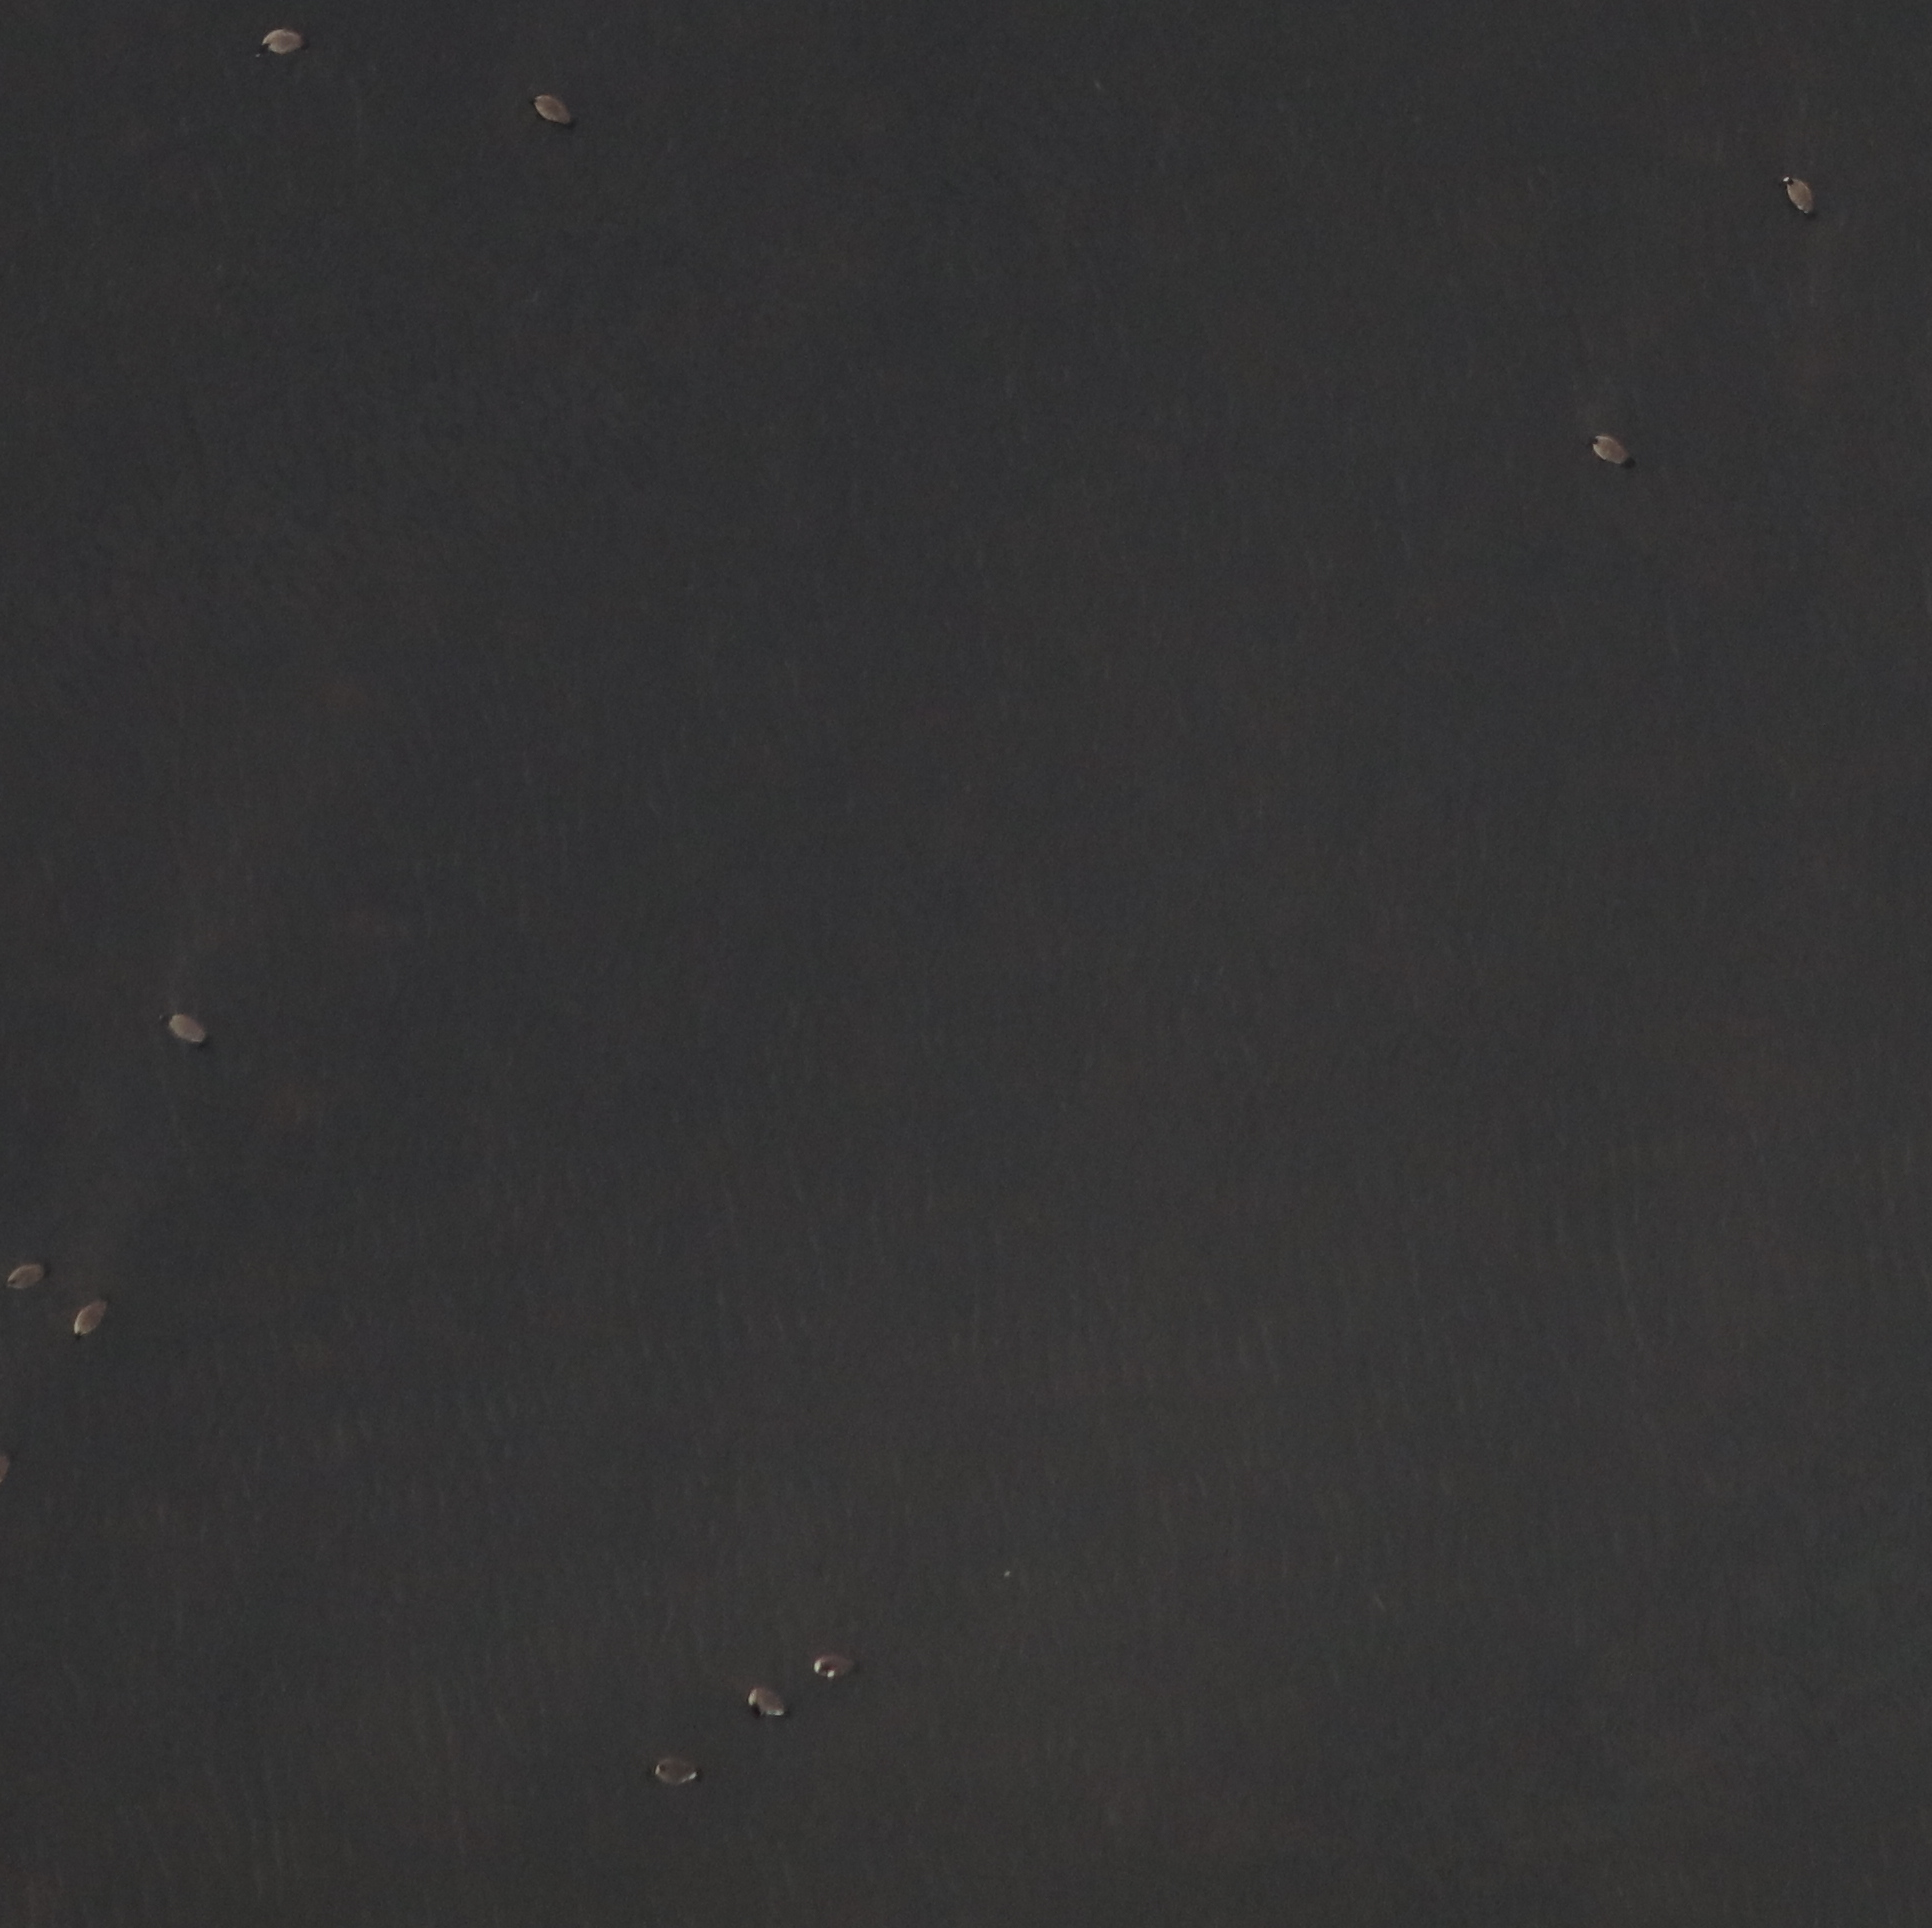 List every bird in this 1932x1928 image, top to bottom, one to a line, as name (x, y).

Canada goose (283, 41)
Canada goose (554, 108)
Canada goose (1800, 195)
Canada goose (1612, 450)
Canada goose (185, 1028)
Canada goose (27, 1274)
Canada goose (90, 1316)
Canada goose (830, 1665)
Canada goose (766, 1702)
Canada goose (675, 1771)